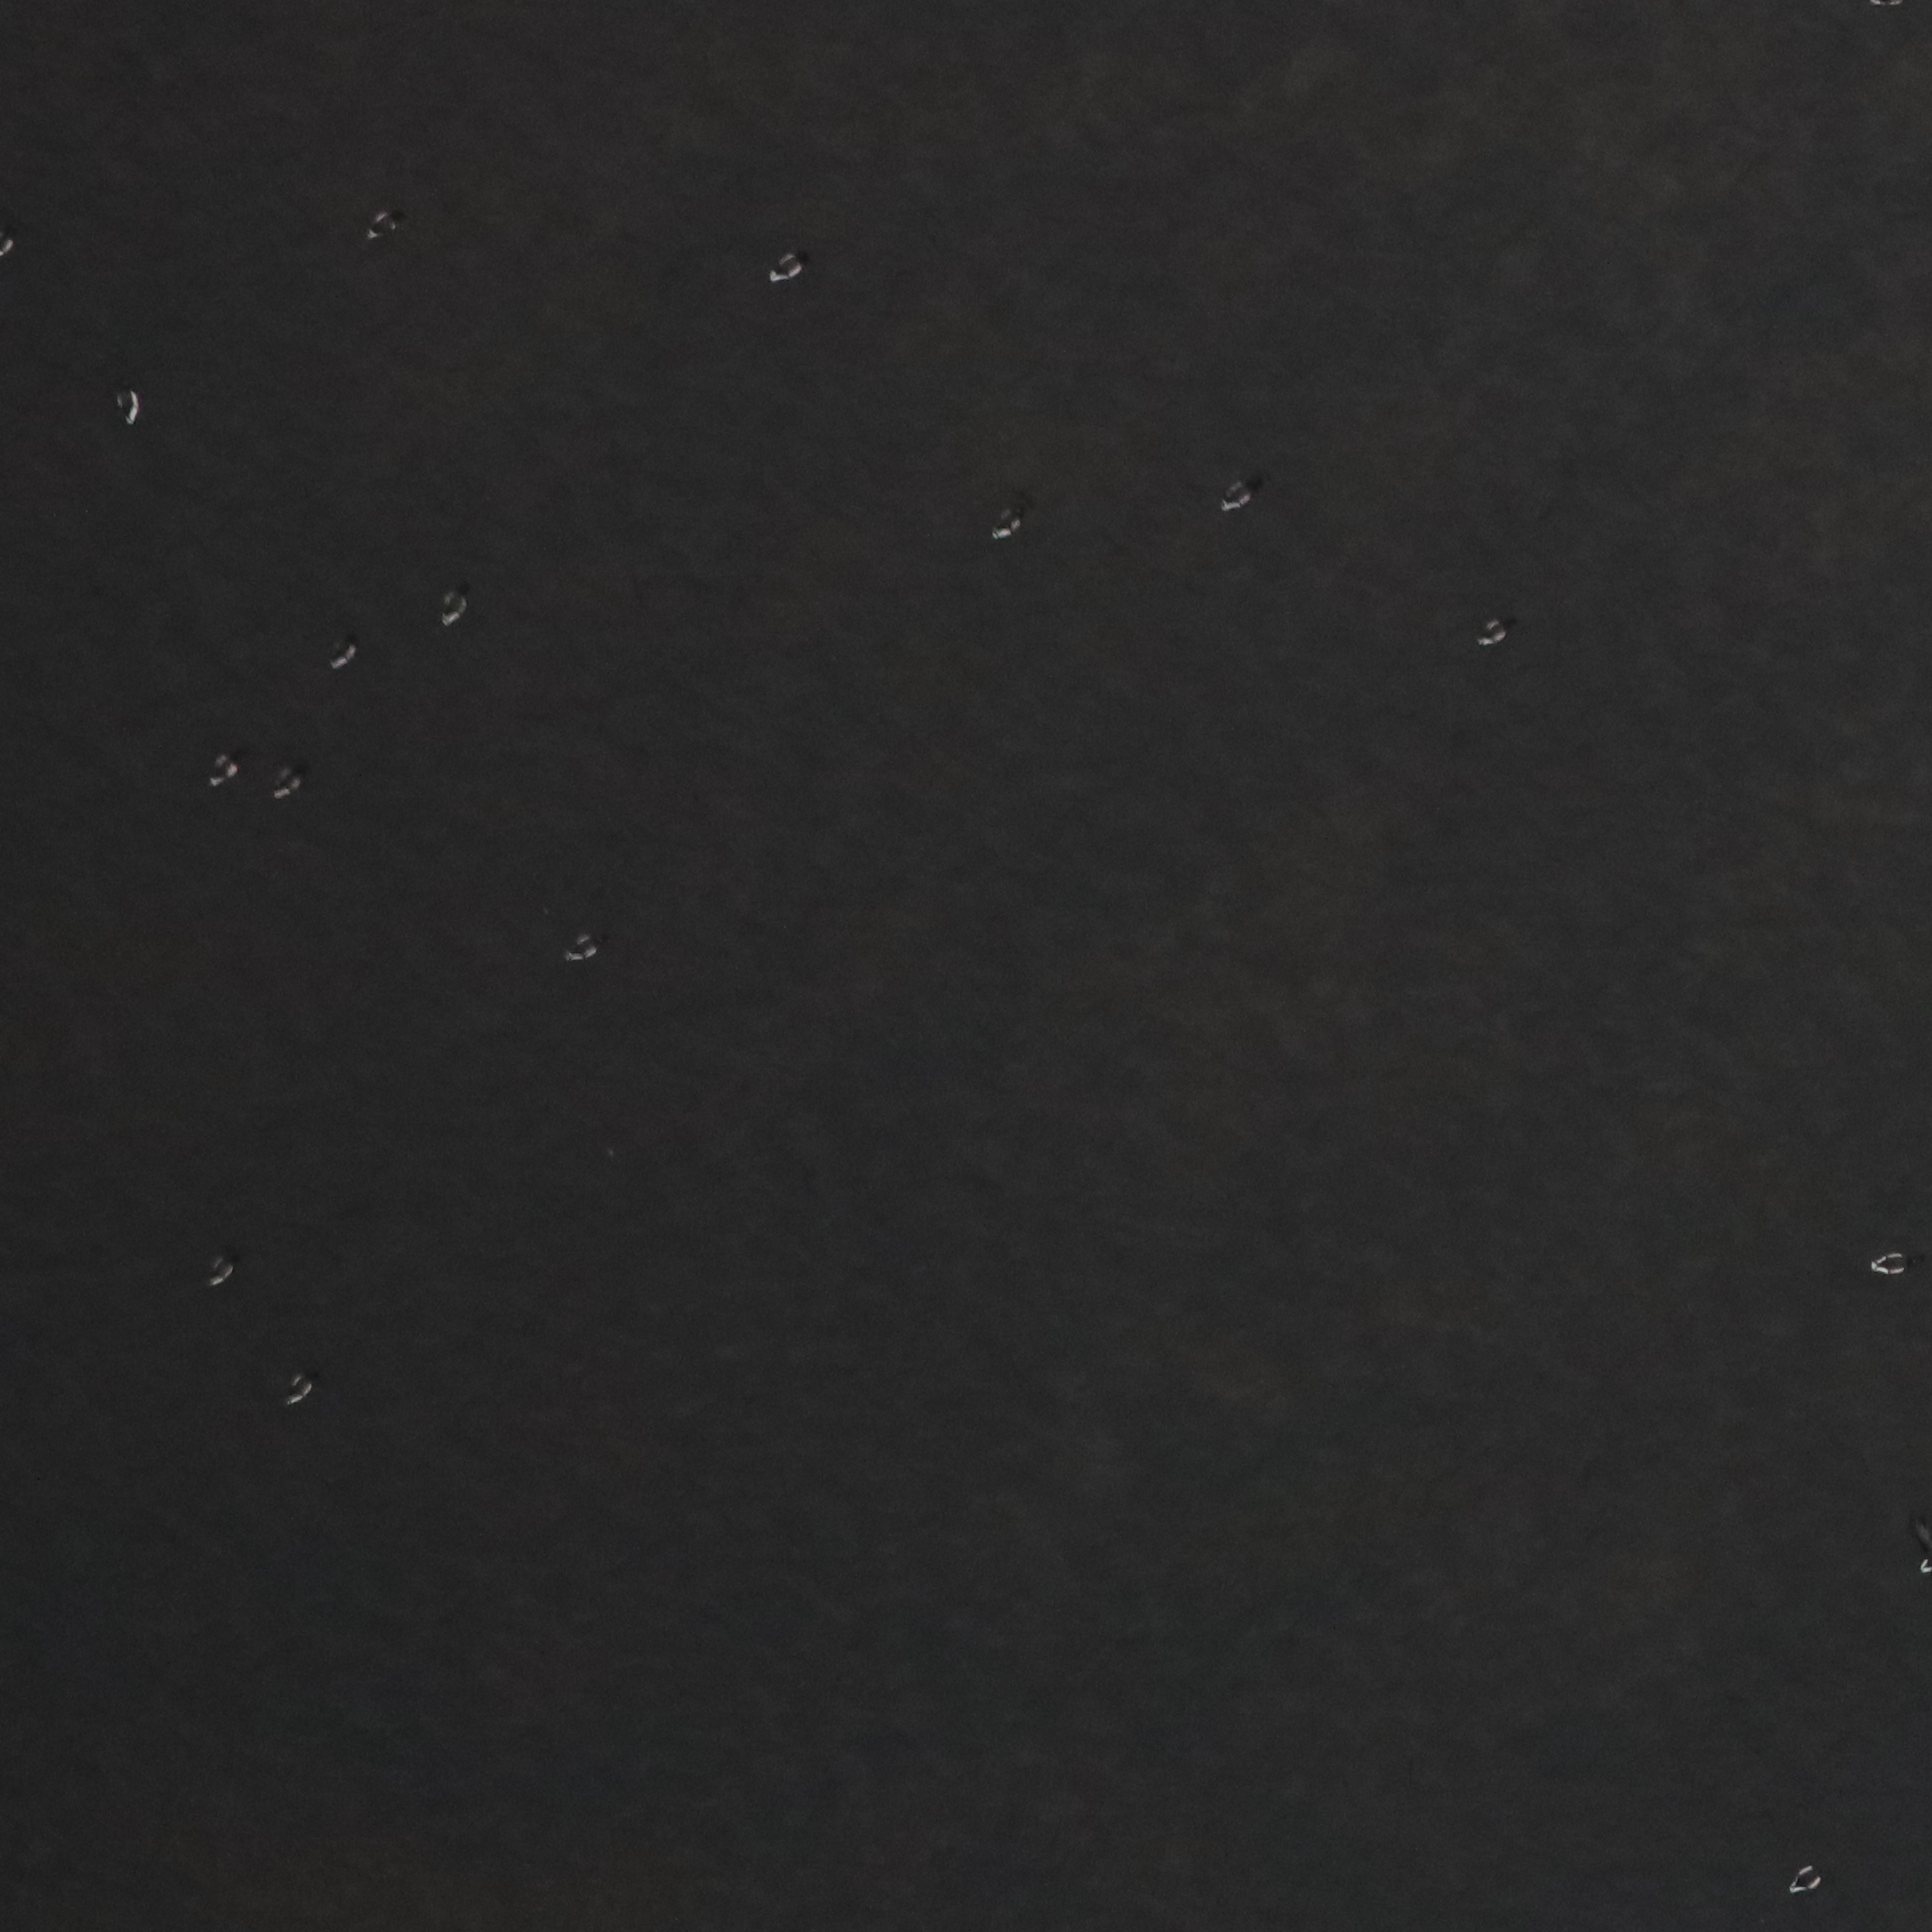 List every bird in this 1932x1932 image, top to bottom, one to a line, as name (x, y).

brant (384, 224)
brant (789, 267)
brant (129, 406)
brant (1236, 496)
brant (1012, 522)
brant (455, 607)
brant (1494, 631)
brant (341, 651)
brant (225, 770)
brant (281, 784)
brant (583, 946)
brant (1894, 1264)
brant (223, 1271)
brant (302, 1387)
brant (1807, 1879)